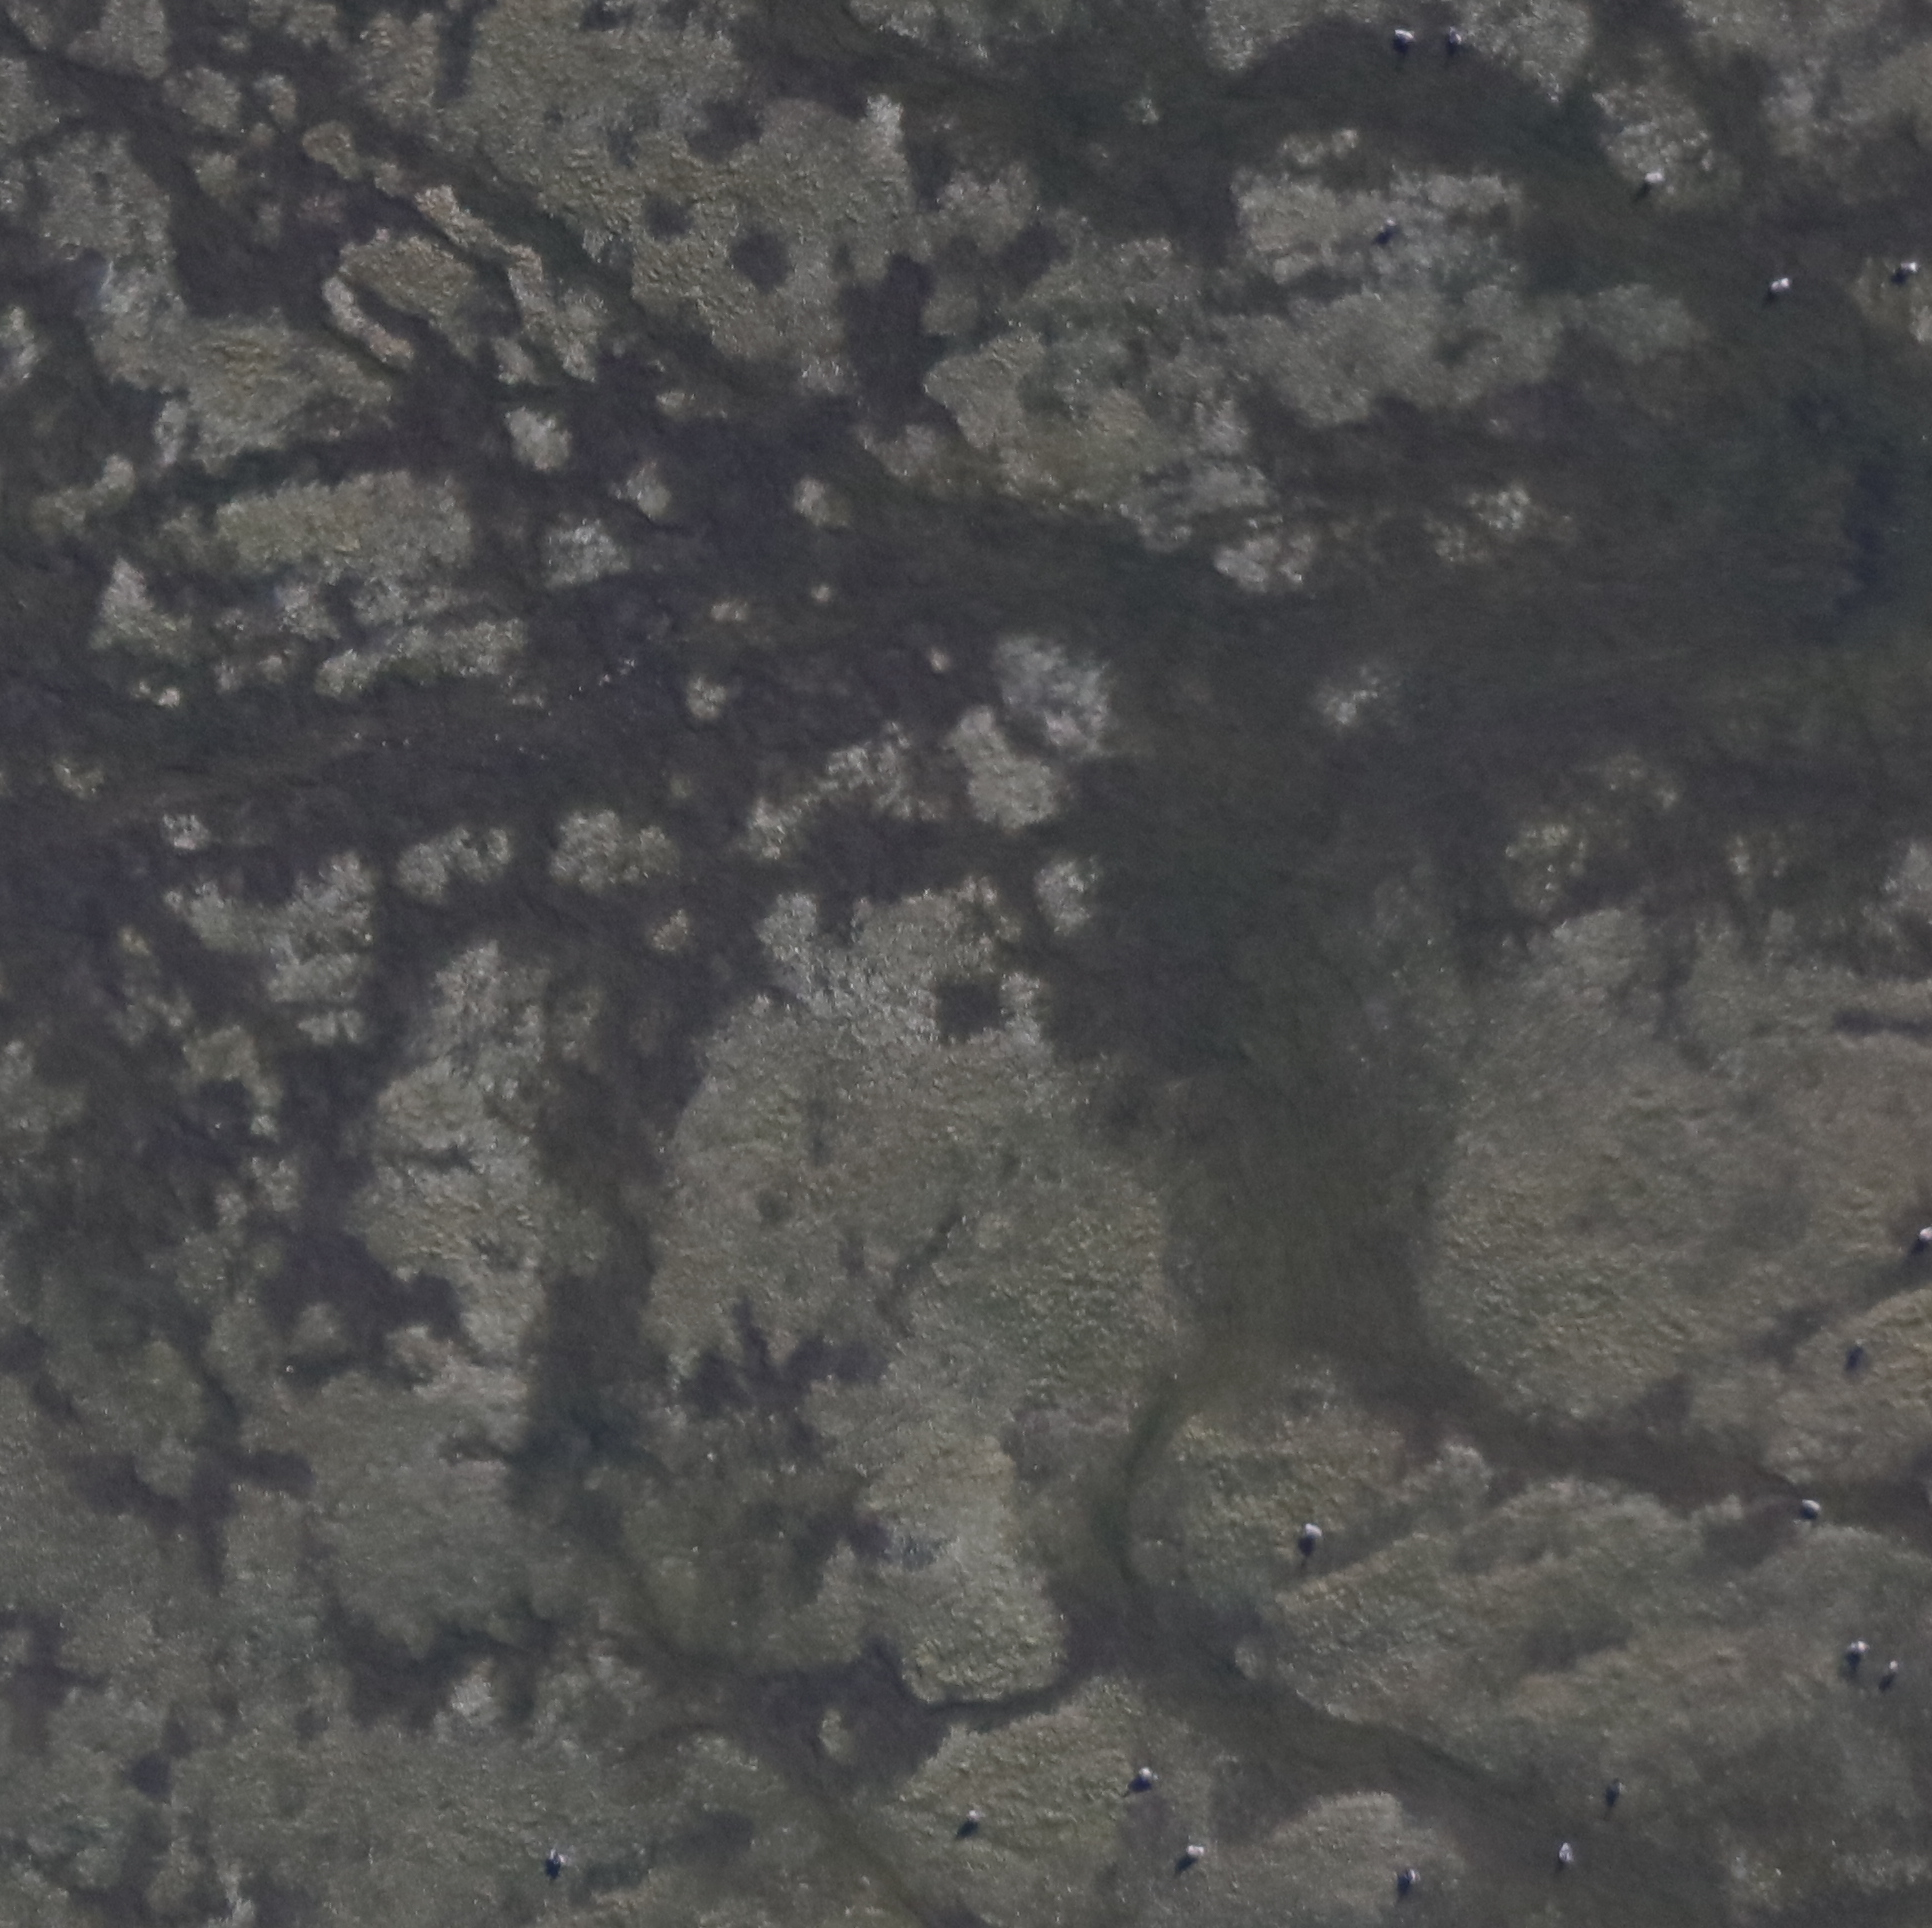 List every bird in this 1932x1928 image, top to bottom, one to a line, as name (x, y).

brant (1406, 36)
brant (1461, 36)
brant (1651, 178)
brant (1391, 232)
brant (1910, 271)
brant (1780, 285)
brant (1929, 1235)
brant (1856, 1347)
brant (1814, 1508)
brant (1316, 1524)
brant (1855, 1650)
brant (1895, 1665)
brant (1143, 1775)
brant (1622, 1783)
brant (980, 1822)
brant (1563, 1851)
brant (1195, 1855)
brant (555, 1859)
brant (1418, 1875)